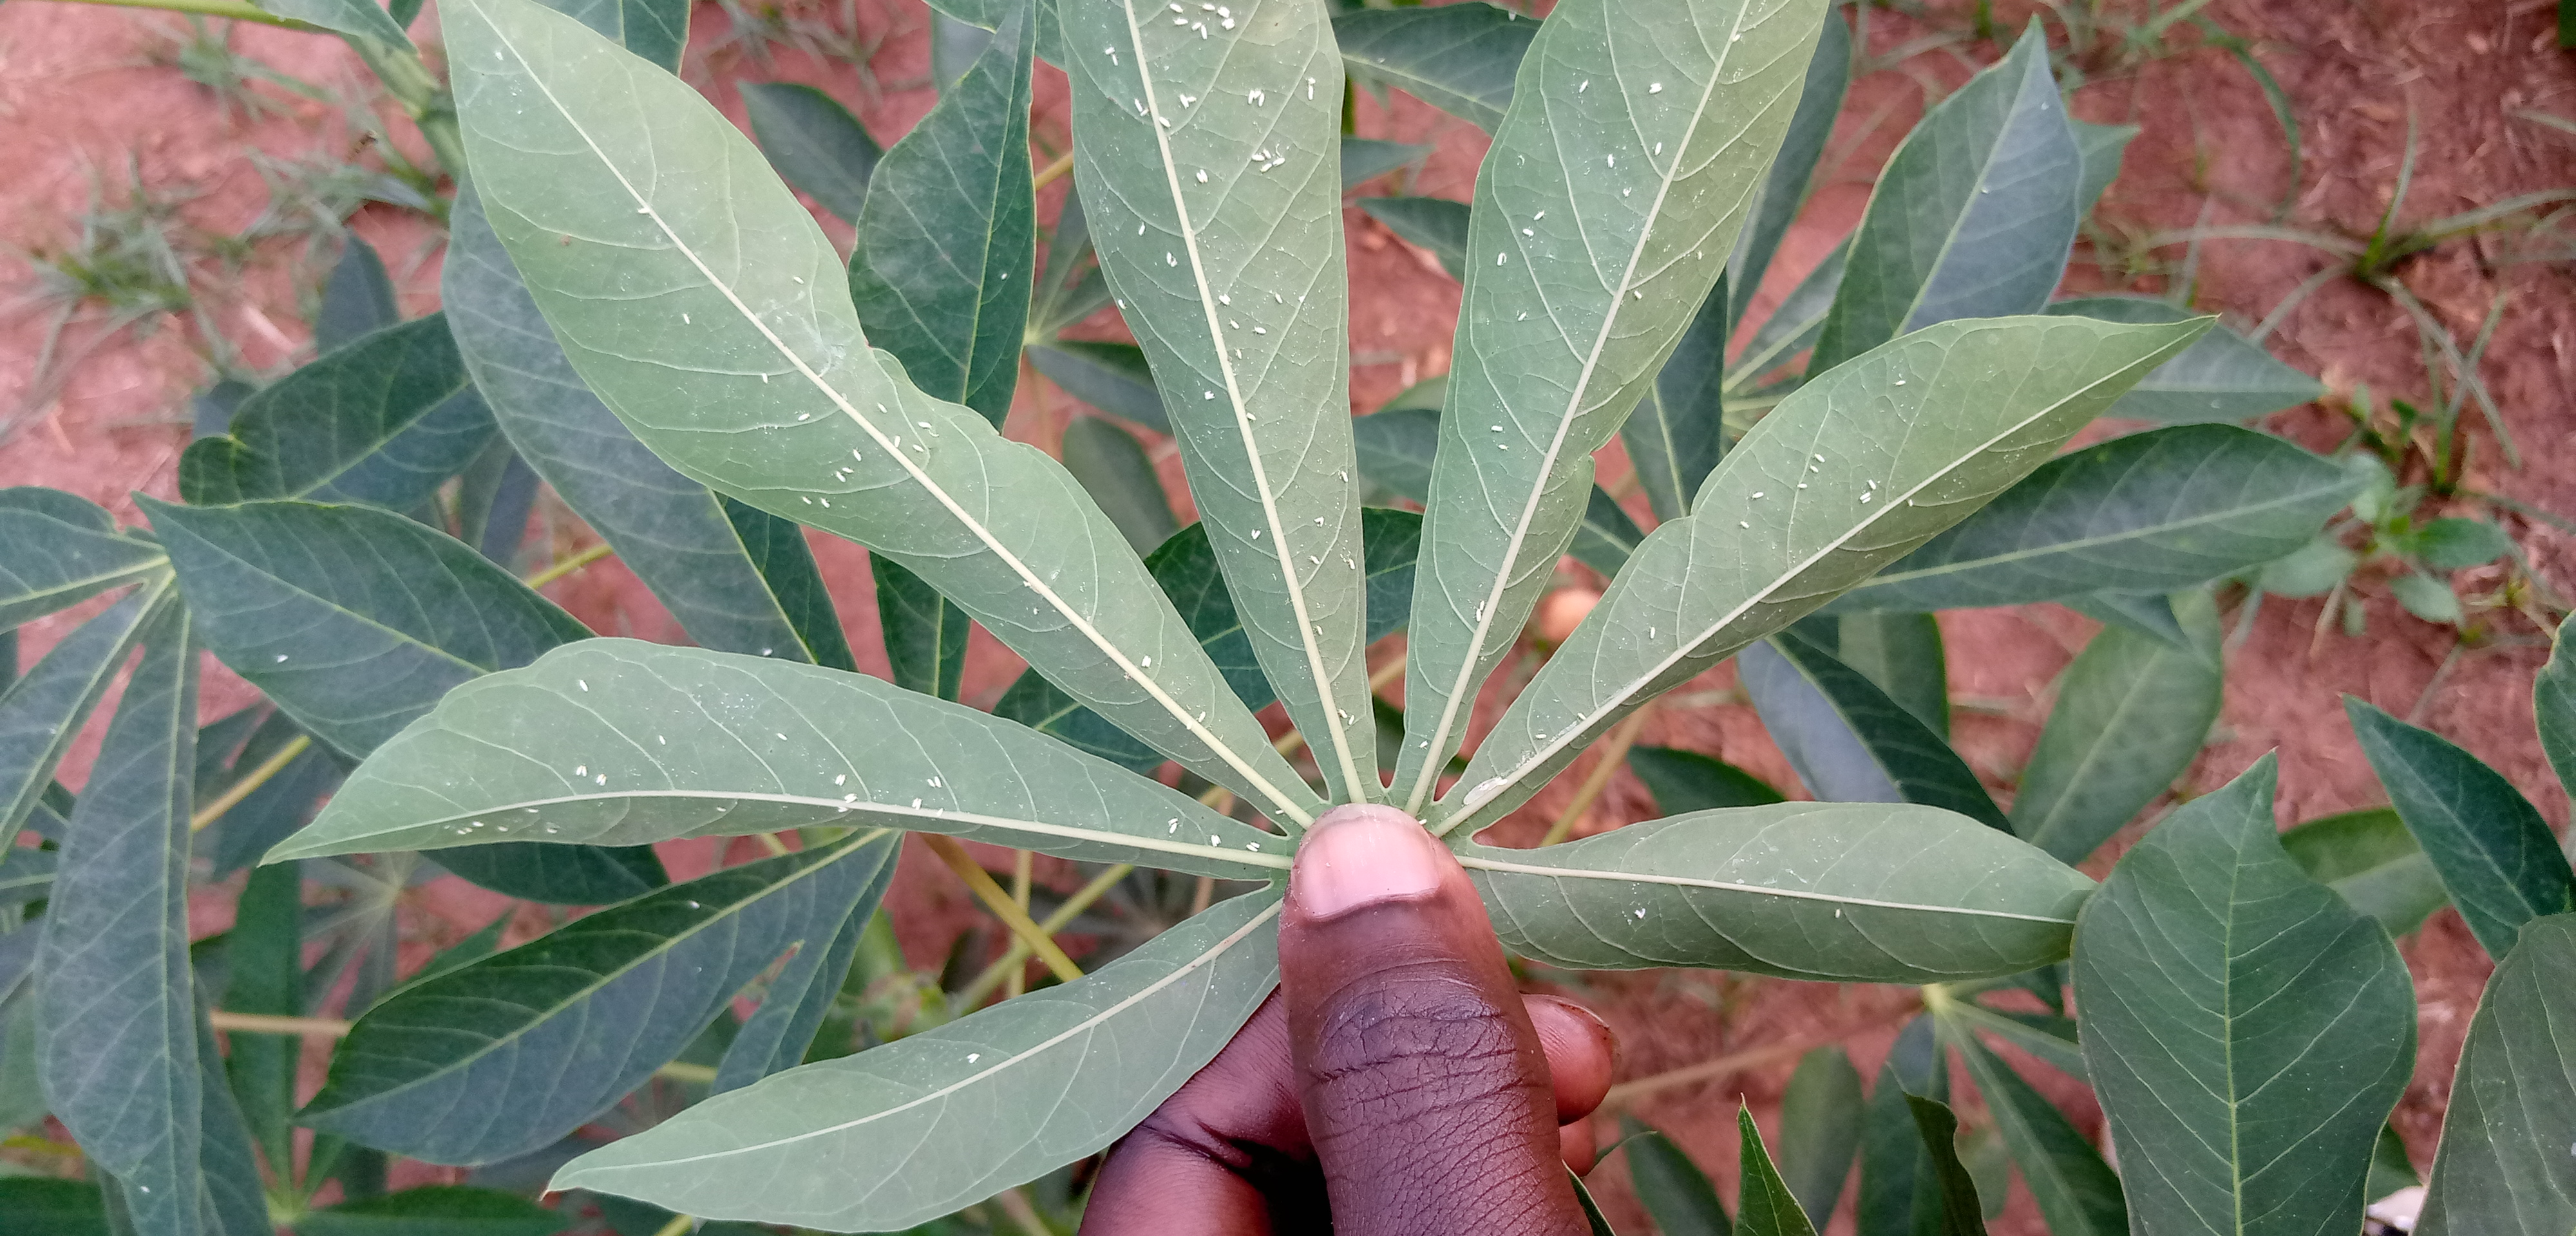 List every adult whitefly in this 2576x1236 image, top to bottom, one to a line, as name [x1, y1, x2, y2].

whitefly [1201, 1, 1216, 12]
whitefly [1169, 2, 1182, 13]
whitefly [1217, 3, 1231, 17]
whitefly [1172, 17, 1189, 25]
whitefly [1221, 17, 1237, 31]
whitefly [1191, 21, 1201, 32]
whitefly [1200, 24, 1209, 41]
whitefly [1731, 33, 1743, 44]
whitefly [1103, 46, 1116, 55]
whitefly [493, 49, 506, 62]
whitefly [1110, 52, 1119, 66]
whitefly [1578, 77, 1589, 94]
whitefly [1646, 81, 1663, 97]
whitefly [1307, 85, 1314, 102]
whitefly [1247, 88, 1255, 105]
whitefly [1258, 89, 1265, 108]
whitefly [1179, 92, 1189, 109]
whitefly [1186, 93, 1198, 104]
whitefly [1133, 97, 1142, 111]
whitefly [1139, 108, 1149, 118]
whitefly [1158, 115, 1172, 127]
whitefly [1653, 139, 1661, 157]
whitefly [1262, 147, 1272, 158]
whitefly [1249, 152, 1265, 162]
whitefly [1605, 152, 1616, 169]
whitefly [1273, 156, 1285, 167]
whitefly [1260, 162, 1271, 174]
whitefly [1195, 167, 1210, 185]
whitefly [1622, 185, 1633, 198]
whitefly [636, 204, 652, 215]
whitefly [1532, 209, 1546, 221]
whitefly [1137, 221, 1148, 238]
whitefly [1520, 227, 1536, 238]
whitefly [1696, 249, 1705, 261]
whitefly [1164, 250, 1179, 268]
whitefly [1495, 251, 1508, 267]
whitefly [792, 274, 808, 286]
whitefly [1633, 289, 1645, 301]
whitefly [1274, 292, 1283, 304]
whitefly [1217, 292, 1231, 306]
whitefly [1117, 297, 1127, 310]
whitefly [1516, 311, 1529, 322]
whitefly [682, 312, 692, 324]
whitefly [1228, 317, 1240, 330]
whitefly [1253, 324, 1268, 336]
whitefly [1235, 346, 1244, 360]
whitefly [760, 371, 772, 384]
whitefly [1894, 379, 1908, 388]
whitefly [1201, 389, 1218, 402]
whitefly [876, 400, 887, 414]
whitefly [1245, 411, 1256, 423]
whitefly [795, 411, 814, 420]
whitefly [916, 419, 934, 429]
whitefly [1489, 423, 1504, 433]
whitefly [892, 433, 902, 448]
whitefly [1496, 442, 1508, 452]
whitefly [912, 443, 925, 453]
whitefly [851, 446, 864, 463]
whitefly [1813, 449, 1827, 464]
whitefly [1808, 463, 1820, 474]
whitefly [840, 466, 855, 474]
whitefly [1340, 468, 1350, 483]
whitefly [835, 469, 848, 485]
whitefly [1866, 478, 1877, 492]
whitefly [1795, 482, 1808, 490]
whitefly [1751, 491, 1764, 499]
whitefly [1859, 491, 1872, 505]
whitefly [800, 494, 812, 505]
whitefly [820, 496, 831, 509]
whitefly [1906, 496, 1915, 509]
whitefly [1312, 515, 1327, 527]
whitefly [1739, 519, 1750, 529]
whitefly [1249, 528, 1263, 540]
whitefly [1309, 554, 1321, 566]
whitefly [1021, 579, 1032, 588]
whitefly [1479, 598, 1487, 610]
whitefly [1032, 606, 1039, 615]
whitefly [1475, 608, 1482, 623]
whitefly [1314, 624, 1325, 637]
whitefly [1649, 624, 1657, 639]
whitefly [761, 645, 775, 659]
whitefly [275, 651, 289, 666]
whitefly [1140, 654, 1153, 669]
whitefly [578, 679, 589, 693]
whitefly [1338, 707, 1349, 718]
whitefly [1197, 710, 1207, 724]
whitefly [1576, 711, 1587, 720]
whitefly [1347, 713, 1356, 725]
whitefly [775, 731, 790, 742]
whitefly [1534, 731, 1548, 740]
whitefly [658, 733, 667, 746]
whitefly [1418, 739, 1430, 750]
whitefly [574, 762, 589, 778]
whitefly [595, 771, 609, 788]
whitefly [833, 771, 848, 787]
whitefly [933, 774, 946, 789]
whitefly [925, 776, 935, 788]
whitefly [843, 791, 859, 803]
whitefly [911, 795, 923, 811]
whitefly [715, 805, 727, 813]
whitefly [527, 807, 540, 814]
whitefly [934, 807, 944, 819]
whitefly [1274, 807, 1285, 816]
whitefly [1166, 816, 1180, 825]
whitefly [1417, 817, 1428, 825]
whitefly [471, 820, 486, 827]
whitefly [1166, 823, 1181, 836]
whitefly [496, 825, 510, 832]
whitefly [464, 827, 473, 834]
whitefly [545, 827, 560, 834]
whitefly [456, 829, 466, 836]
whitefly [1210, 832, 1224, 848]
whitefly [1249, 839, 1262, 848]
whitefly [1245, 844, 1259, 852]
whitefly [688, 899, 703, 910]
whitefly [1632, 906, 1652, 921]
whitefly [1834, 906, 1843, 922]
whitefly [966, 1051, 982, 1067]